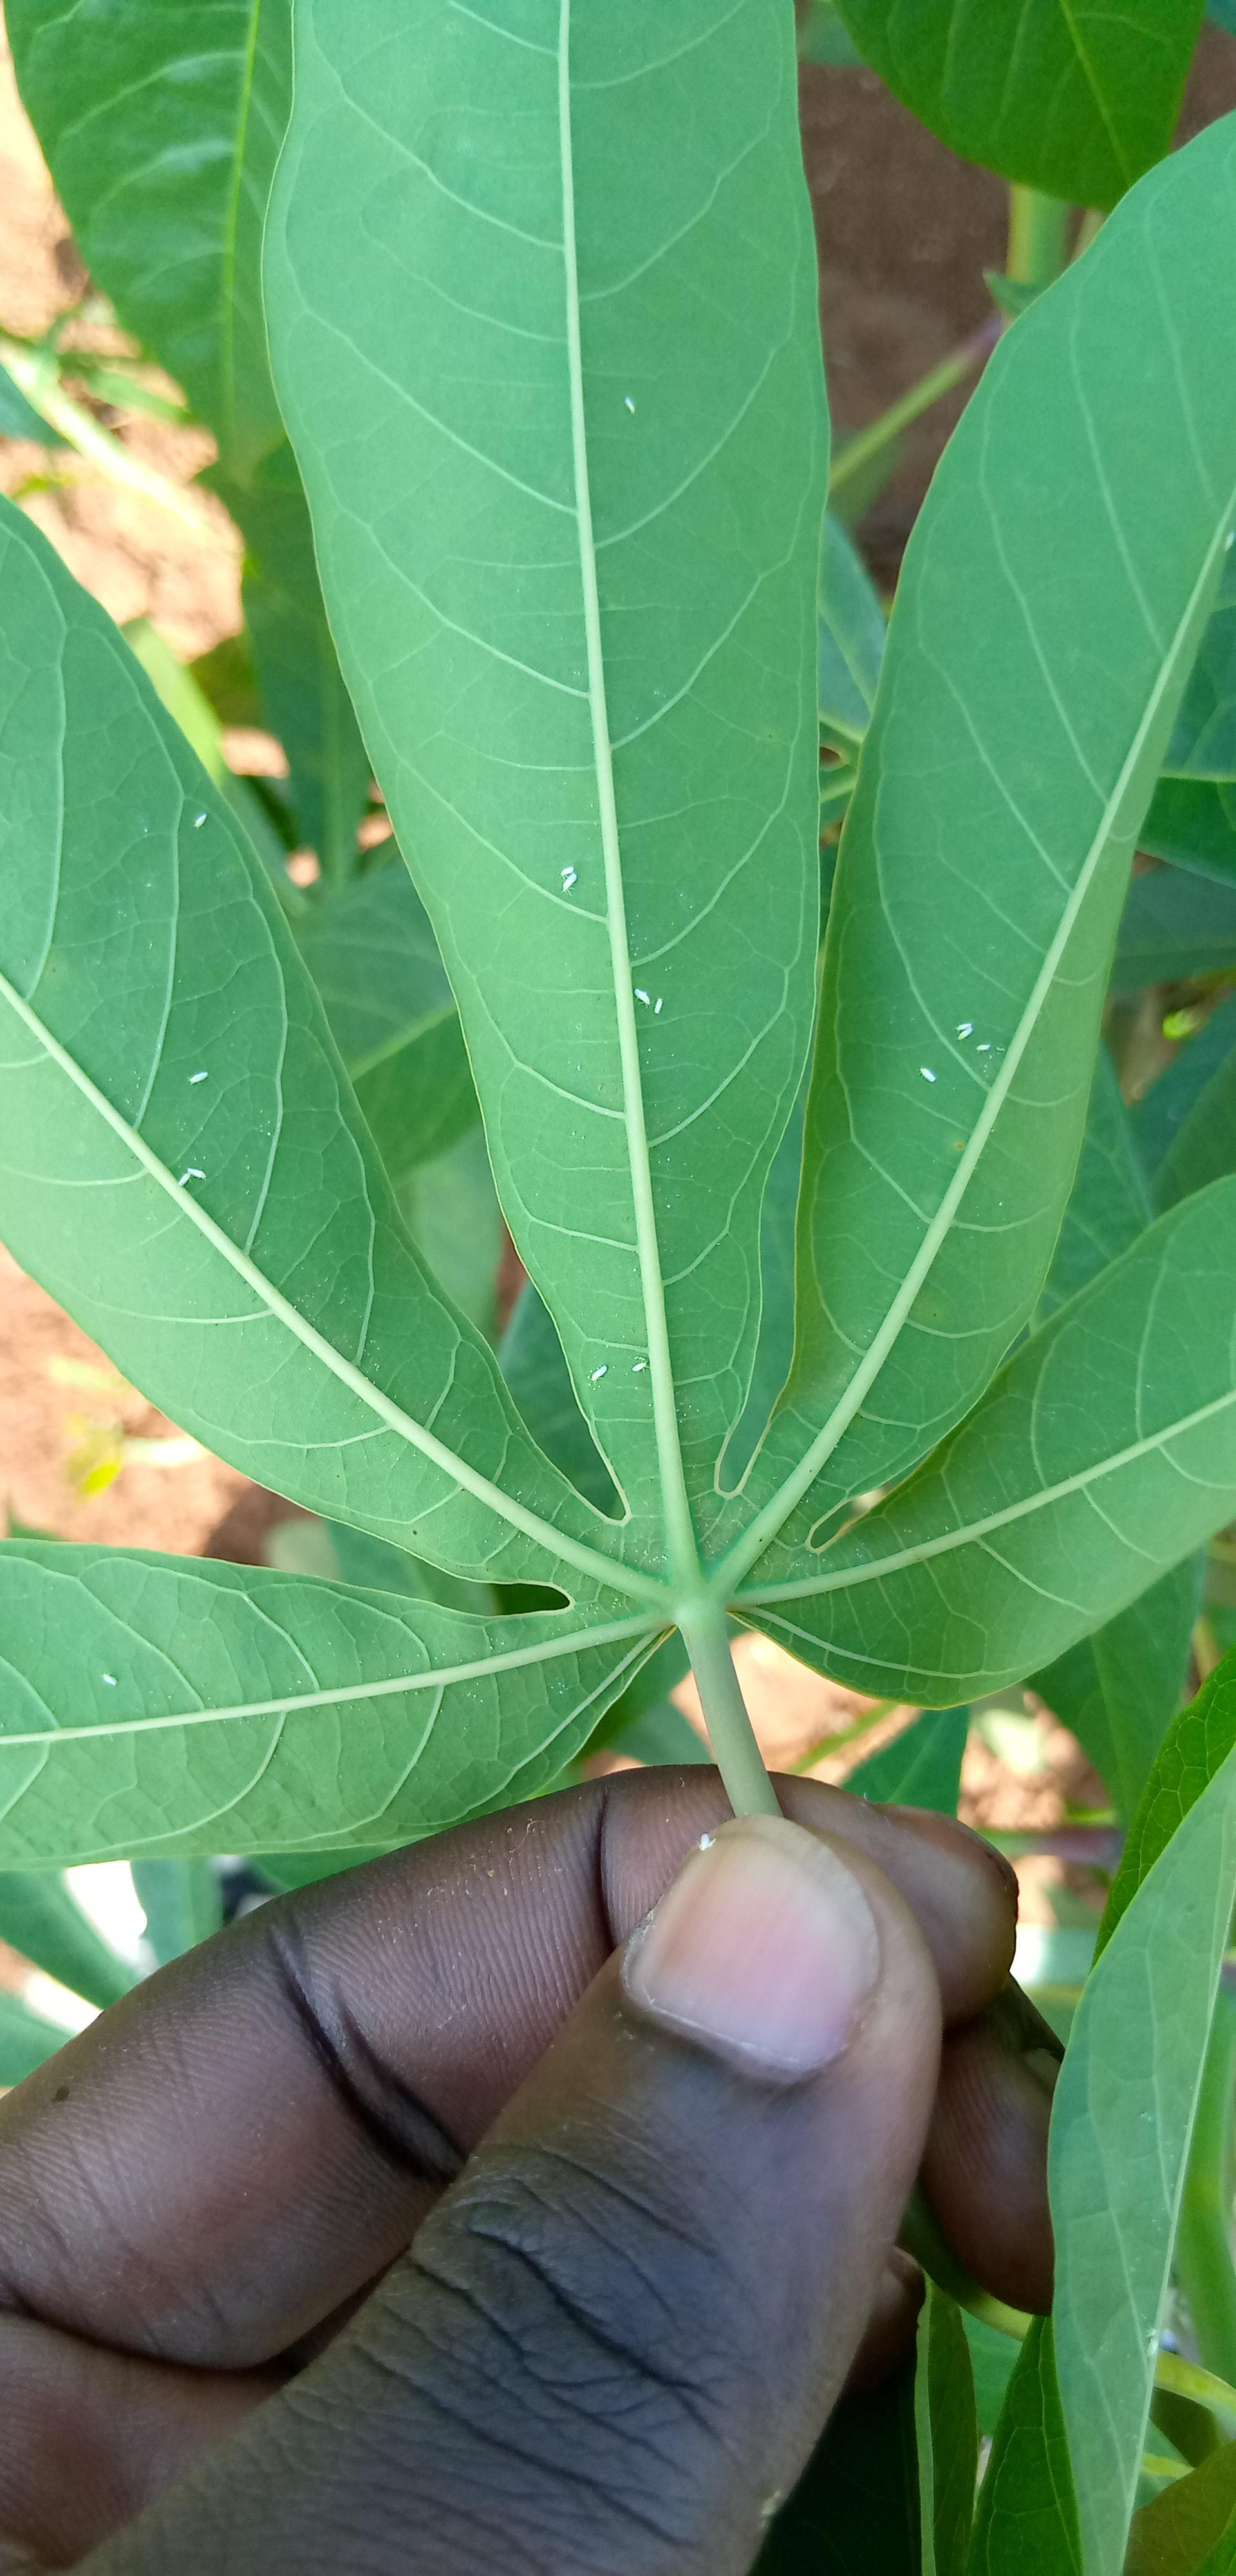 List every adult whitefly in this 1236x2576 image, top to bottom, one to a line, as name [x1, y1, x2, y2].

whitefly [620, 393, 638, 416]
whitefly [191, 810, 211, 829]
whitefly [557, 864, 576, 876]
whitefly [558, 873, 582, 893]
whitefly [630, 986, 651, 1009]
whitefly [653, 995, 665, 1020]
whitefly [956, 1020, 973, 1031]
whitefly [957, 1028, 973, 1041]
whitefly [973, 1041, 991, 1054]
whitefly [915, 1065, 942, 1084]
whitefly [187, 1068, 211, 1086]
whitefly [187, 1165, 210, 1184]
whitefly [178, 1170, 191, 1189]
whitefly [629, 1359, 651, 1375]
whitefly [588, 1363, 606, 1382]
whitefly [99, 1669, 120, 1687]
whitefly [695, 1830, 715, 1854]